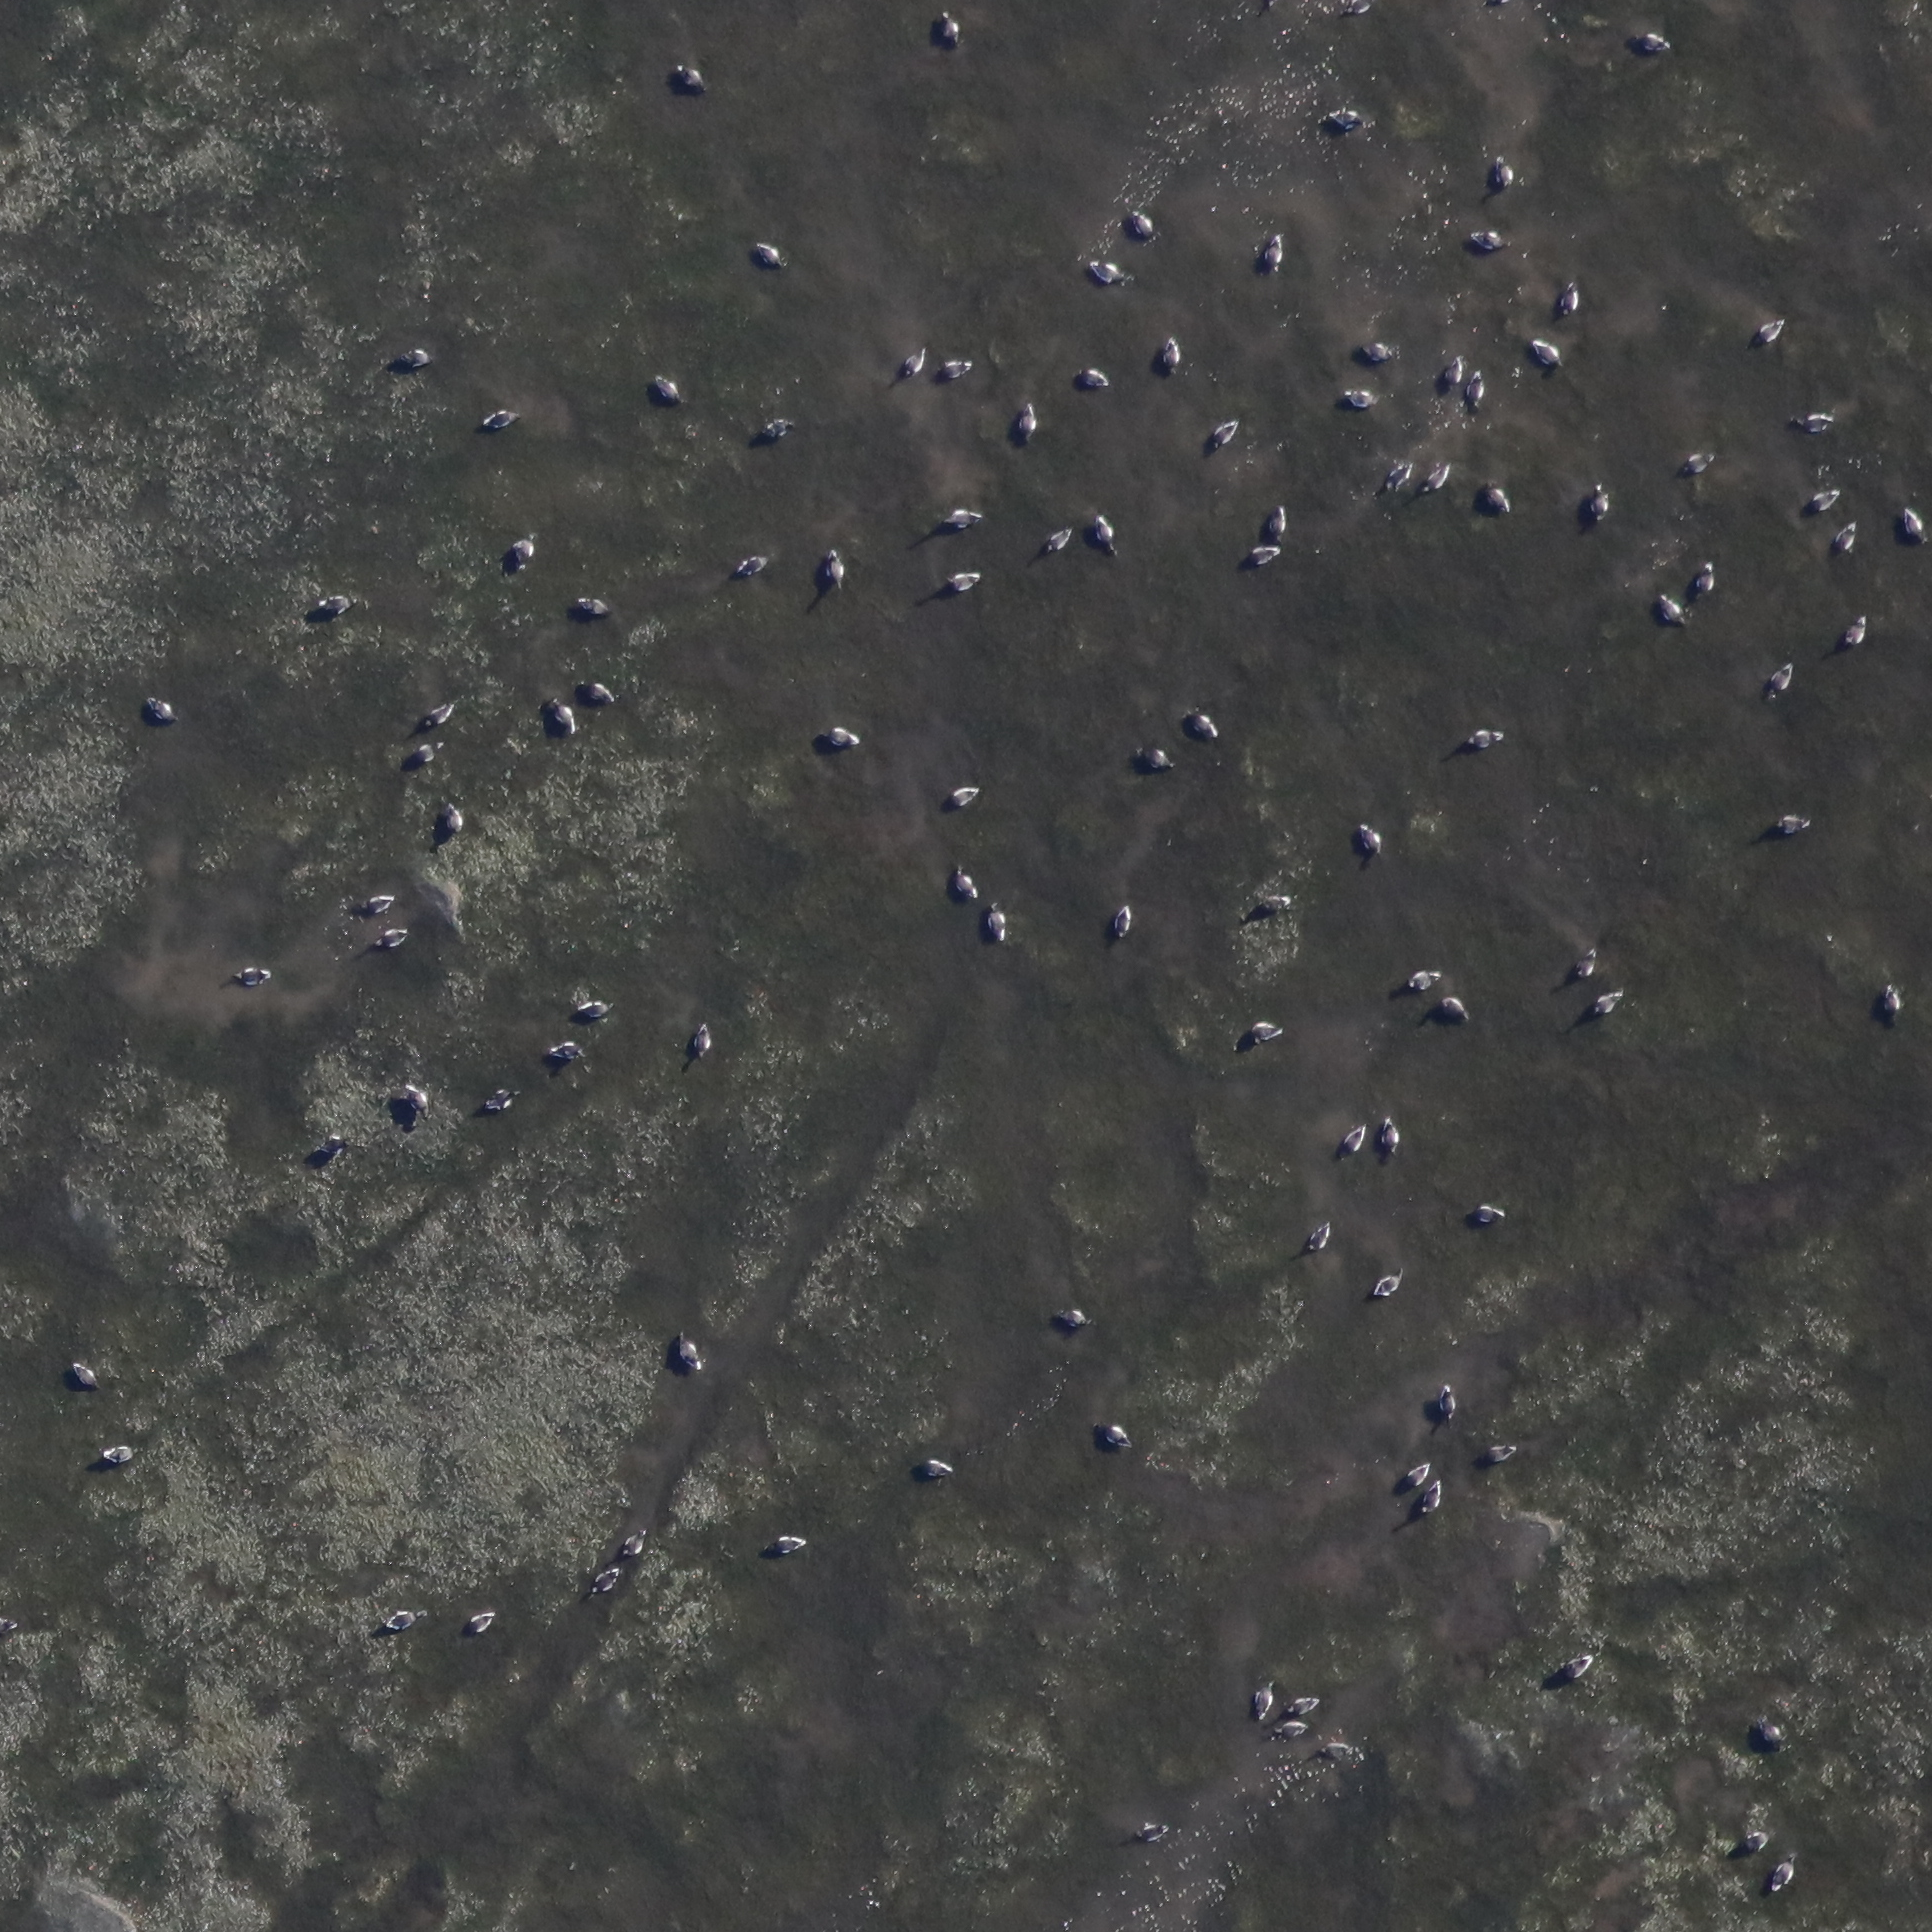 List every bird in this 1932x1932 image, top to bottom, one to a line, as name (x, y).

brant (1366, 1)
brant (949, 29)
brant (1651, 44)
brant (691, 78)
brant (1341, 120)
brant (1502, 174)
brant (1142, 228)
brant (1486, 242)
brant (1270, 254)
brant (768, 259)
brant (1106, 273)
brant (1569, 300)
brant (1770, 332)
brant (1378, 354)
brant (1548, 356)
brant (1171, 357)
brant (419, 359)
brant (912, 363)
brant (954, 370)
brant (1454, 377)
brant (1093, 380)
brant (1473, 389)
brant (668, 391)
brant (1359, 398)
brant (501, 421)
brant (1027, 422)
brant (1815, 423)
brant (777, 430)
brant (1223, 437)
brant (1698, 464)
brant (1435, 479)
brant (1389, 481)
brant (1496, 499)
brant (1822, 502)
brant (1599, 503)
brant (961, 519)
brant (1913, 526)
brant (1279, 529)
brant (1103, 533)
brant (1845, 538)
brant (1056, 540)
brant (522, 551)
brant (1263, 553)
brant (752, 567)
brant (834, 568)
brant (1703, 581)
brant (962, 582)
brant (335, 604)
brant (593, 606)
brant (1670, 610)
brant (1852, 632)
brant (1779, 680)
brant (600, 695)
brant (161, 710)
brant (447, 715)
brant (564, 717)
brant (1201, 723)
brant (838, 736)
brant (1482, 741)
brant (424, 751)
brant (1154, 758)
brant (962, 796)
brant (453, 818)
brant (1792, 824)
brant (1369, 841)
brant (963, 884)
brant (378, 903)
brant (1277, 903)
brant (996, 922)
brant (1121, 922)
brant (393, 937)
brant (1585, 964)
brant (252, 975)
brant (1427, 983)
brant (1891, 1000)
brant (1606, 1005)
brant (1454, 1008)
brant (596, 1010)
brant (1262, 1032)
brant (702, 1040)
brant (573, 1053)
brant (420, 1101)
brant (499, 1101)
brant (1390, 1136)
brant (1354, 1138)
brant (336, 1145)
brant (1486, 1213)
brant (1316, 1238)
brant (1386, 1284)
brant (1074, 1319)
brant (689, 1351)
brant (87, 1376)
brant (1448, 1404)
brant (1115, 1434)
brant (1500, 1452)
brant (119, 1455)
brant (935, 1469)
brant (1416, 1477)
brant (1430, 1493)
brant (633, 1544)
brant (785, 1545)
brant (608, 1582)
brant (403, 1620)
brant (480, 1624)
brant (1576, 1667)
brant (1263, 1703)
brant (1304, 1709)
brant (1292, 1728)
brant (1768, 1733)
brant (1336, 1750)
brant (1150, 1834)
brant (1756, 1840)
brant (1781, 1876)